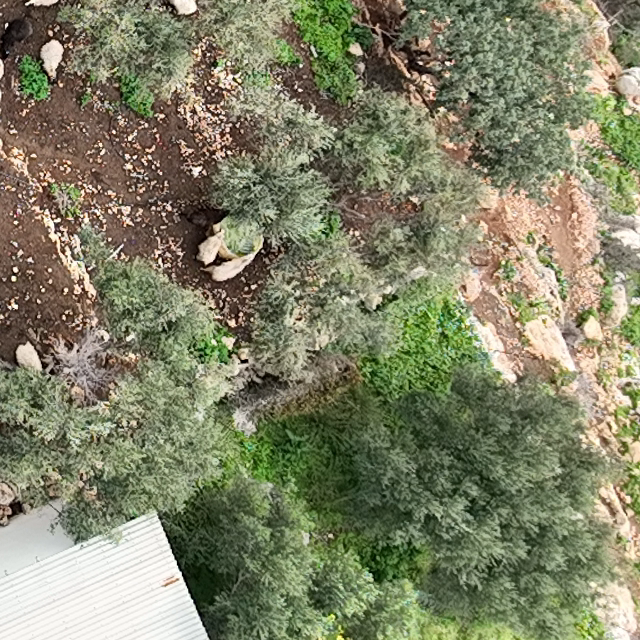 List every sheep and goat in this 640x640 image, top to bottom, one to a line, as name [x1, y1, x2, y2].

sheep [25, 0, 60, 10]
sheep [164, 0, 200, 17]
sheep [0, 17, 31, 61]
sheep [41, 40, 65, 86]
sheep [18, 340, 43, 375]